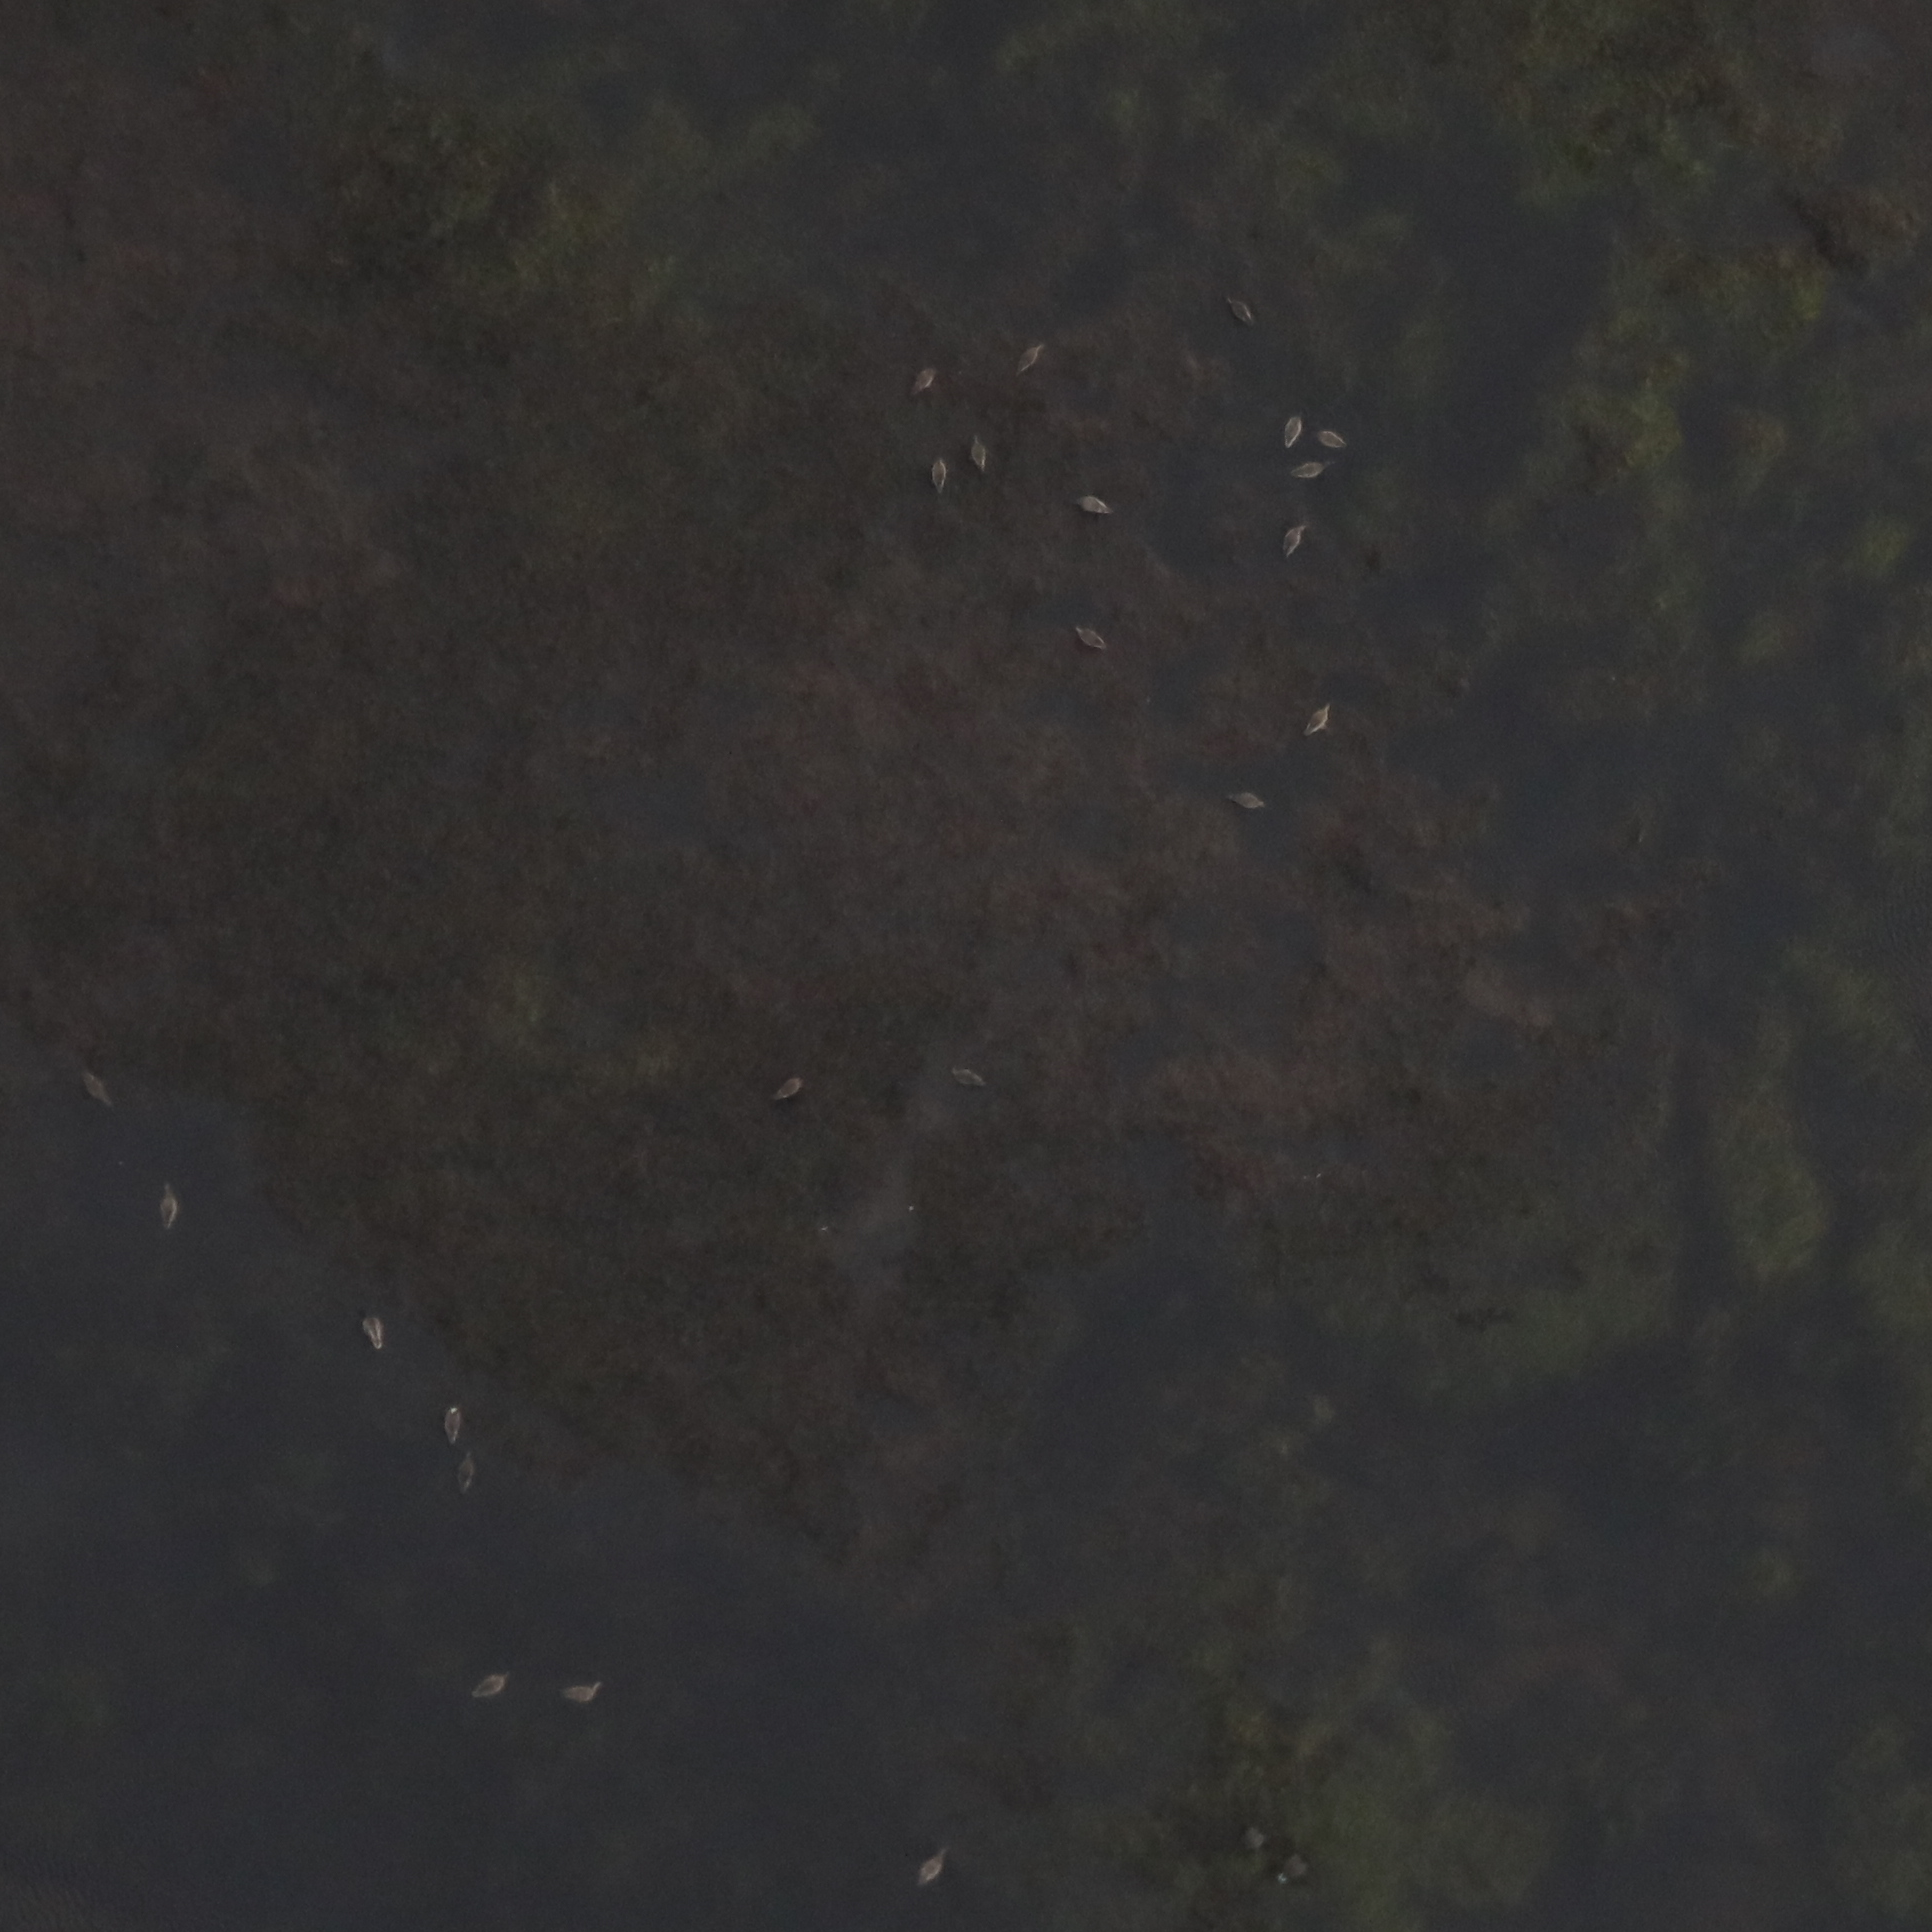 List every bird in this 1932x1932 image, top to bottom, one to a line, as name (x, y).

other bird (1239, 311)
other bird (1029, 359)
other bird (925, 382)
other bird (1292, 427)
other bird (1328, 442)
other bird (982, 453)
other bird (1311, 474)
other bird (938, 476)
other bird (1094, 504)
other bird (1291, 536)
other bird (1093, 641)
other bird (1318, 720)
other bird (1247, 797)
other bird (969, 1080)
other bird (790, 1087)
other bird (95, 1088)
other bird (170, 1209)
other bird (373, 1327)
other bird (454, 1420)
other bird (464, 1474)
other bird (495, 1687)
other bird (584, 1694)
brant (1257, 1838)
brant (1293, 1869)
other bird (931, 1870)